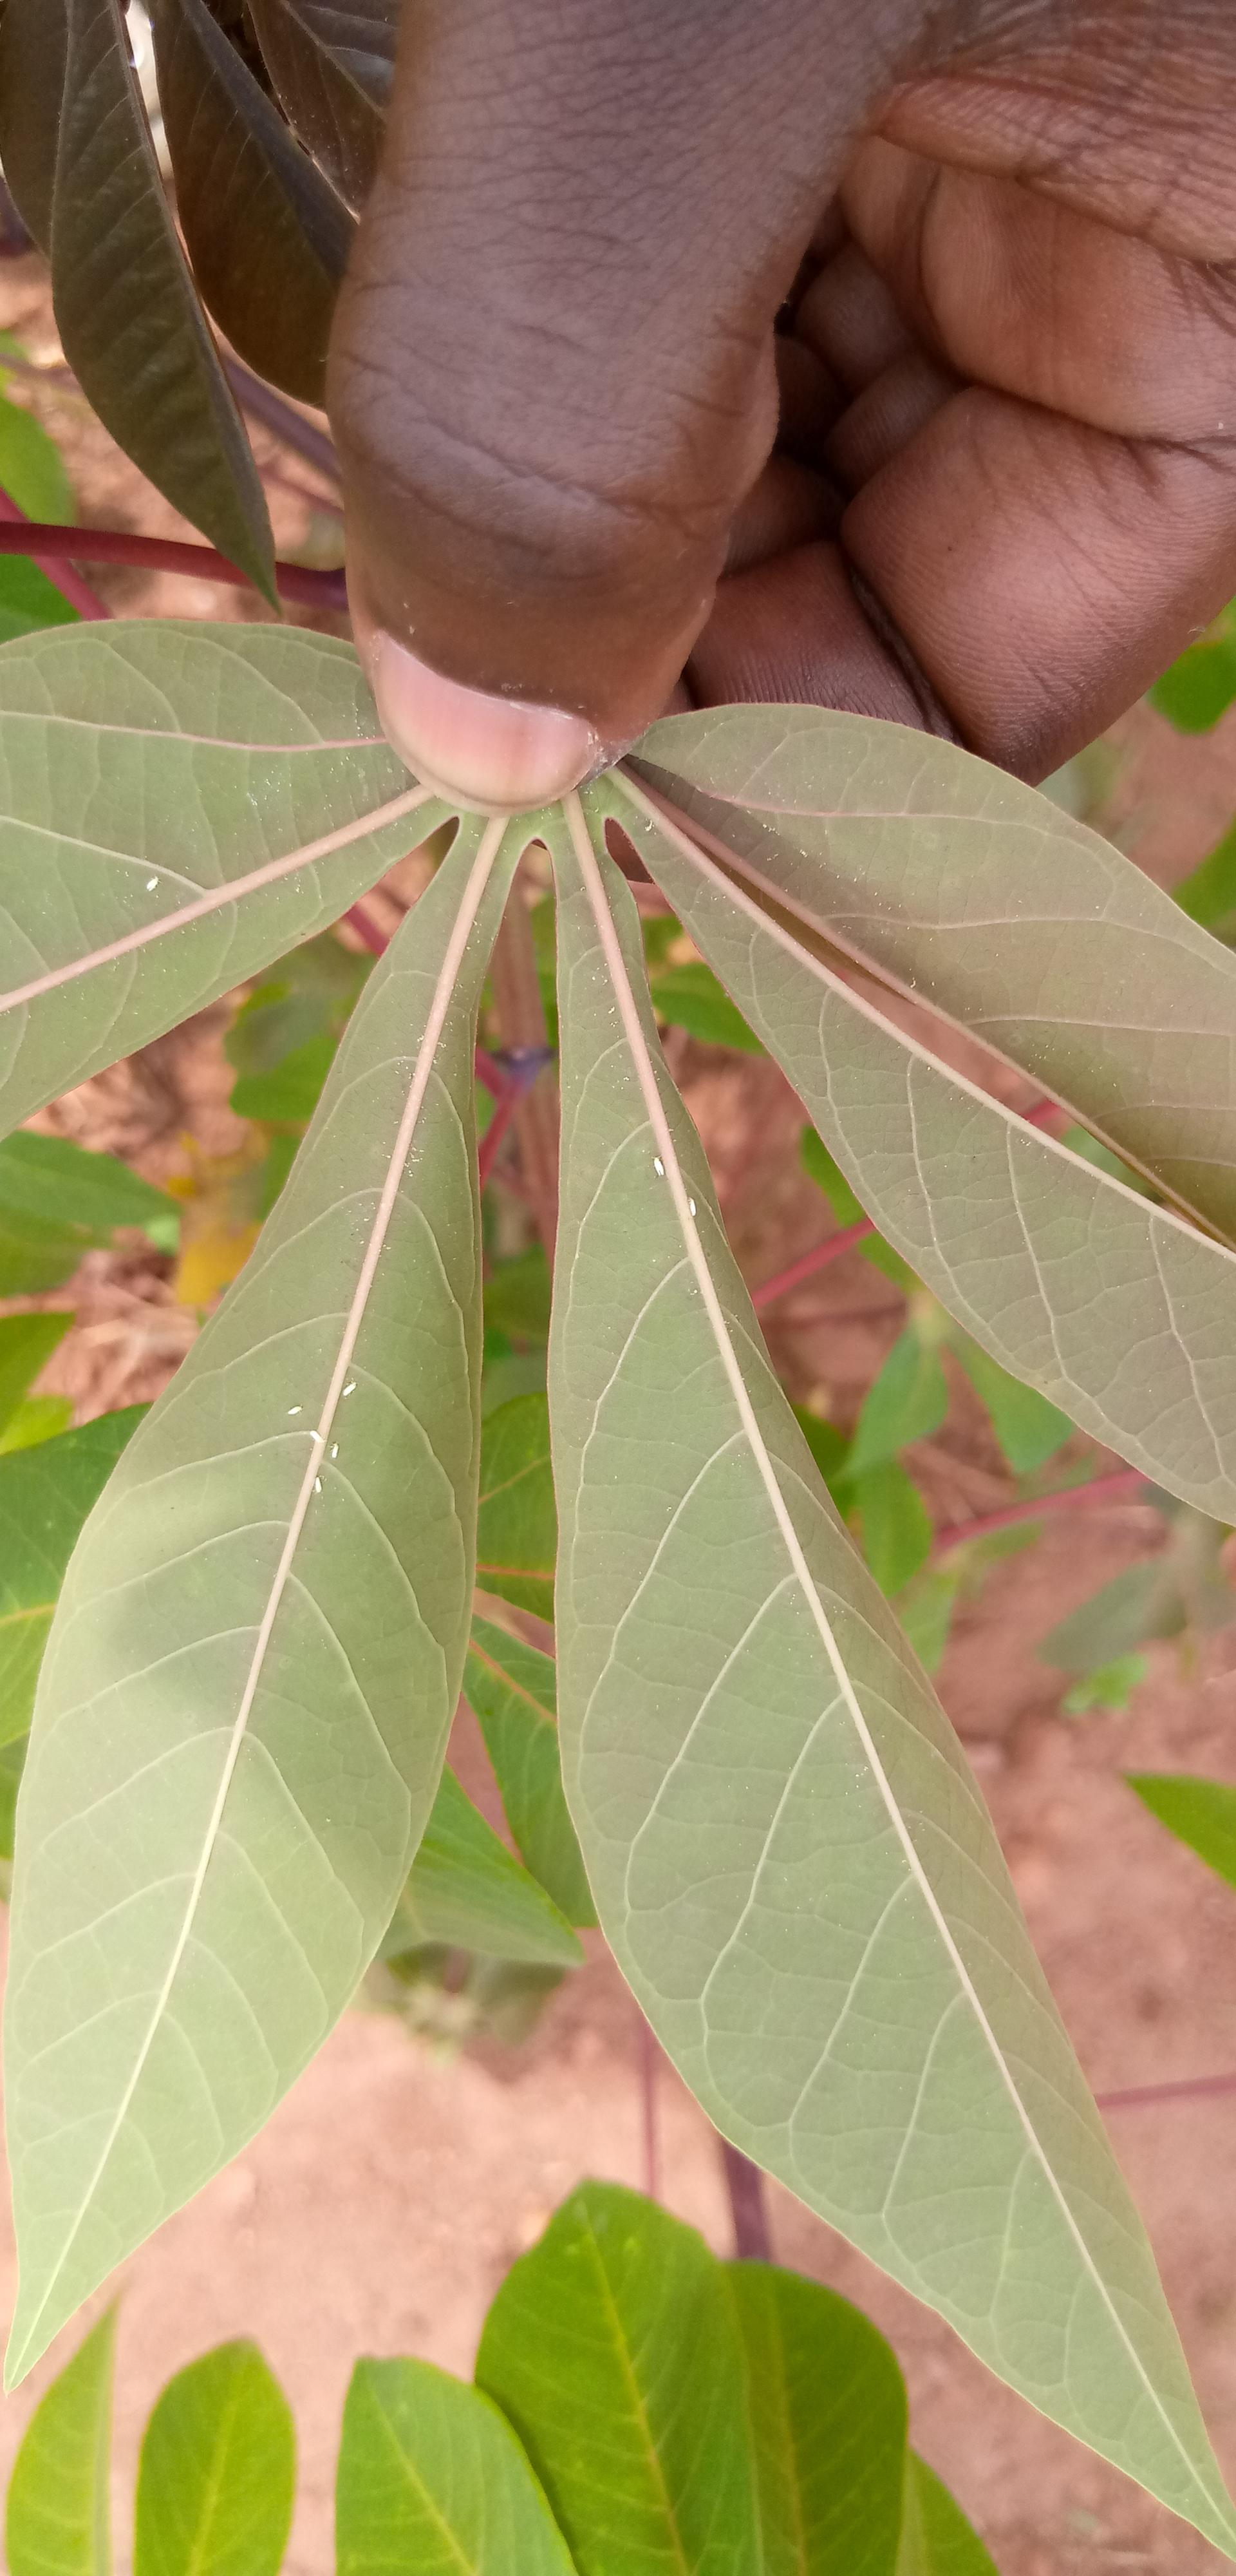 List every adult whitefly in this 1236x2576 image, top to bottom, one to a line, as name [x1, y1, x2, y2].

whitefly [144, 875, 163, 892]
whitefly [653, 1155, 667, 1177]
whitefly [687, 1196, 698, 1219]
whitefly [341, 1380, 362, 1399]
whitefly [285, 1402, 304, 1416]
whitefly [308, 1428, 326, 1445]
whitefly [330, 1441, 341, 1461]
whitefly [314, 1475, 324, 1496]